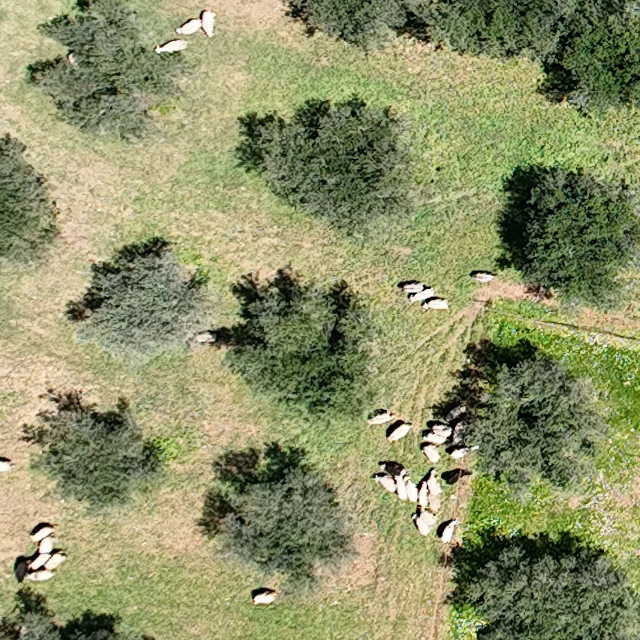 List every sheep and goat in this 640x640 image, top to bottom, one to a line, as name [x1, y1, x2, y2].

sheep [201, 11, 218, 37]
sheep [176, 18, 201, 36]
sheep [154, 39, 188, 52]
sheep [68, 52, 79, 69]
sheep [471, 272, 495, 281]
sheep [401, 283, 424, 293]
sheep [410, 288, 433, 302]
sheep [423, 299, 449, 309]
sheep [193, 332, 216, 342]
sheep [445, 404, 466, 422]
sheep [368, 411, 394, 425]
sheep [454, 421, 465, 445]
sheep [387, 424, 410, 440]
sheep [432, 425, 452, 438]
sheep [423, 432, 447, 444]
sheep [423, 444, 441, 463]
sheep [451, 445, 479, 459]
sheep [379, 460, 405, 476]
sheep [1, 461, 10, 473]
sheep [428, 470, 442, 495]
sheep [447, 472, 465, 484]
sheep [374, 475, 397, 492]
sheep [394, 475, 408, 500]
sheep [407, 480, 418, 502]
sheep [419, 482, 428, 507]
sheep [428, 491, 440, 512]
sheep [421, 505, 436, 525]
sheep [413, 513, 431, 536]
sheep [441, 519, 457, 544]
sheep [31, 524, 54, 541]
sheep [38, 537, 55, 555]
sheep [45, 552, 65, 570]
sheep [28, 554, 51, 569]
sheep [14, 557, 26, 583]
sheep [26, 571, 55, 583]
sheep [252, 591, 276, 606]